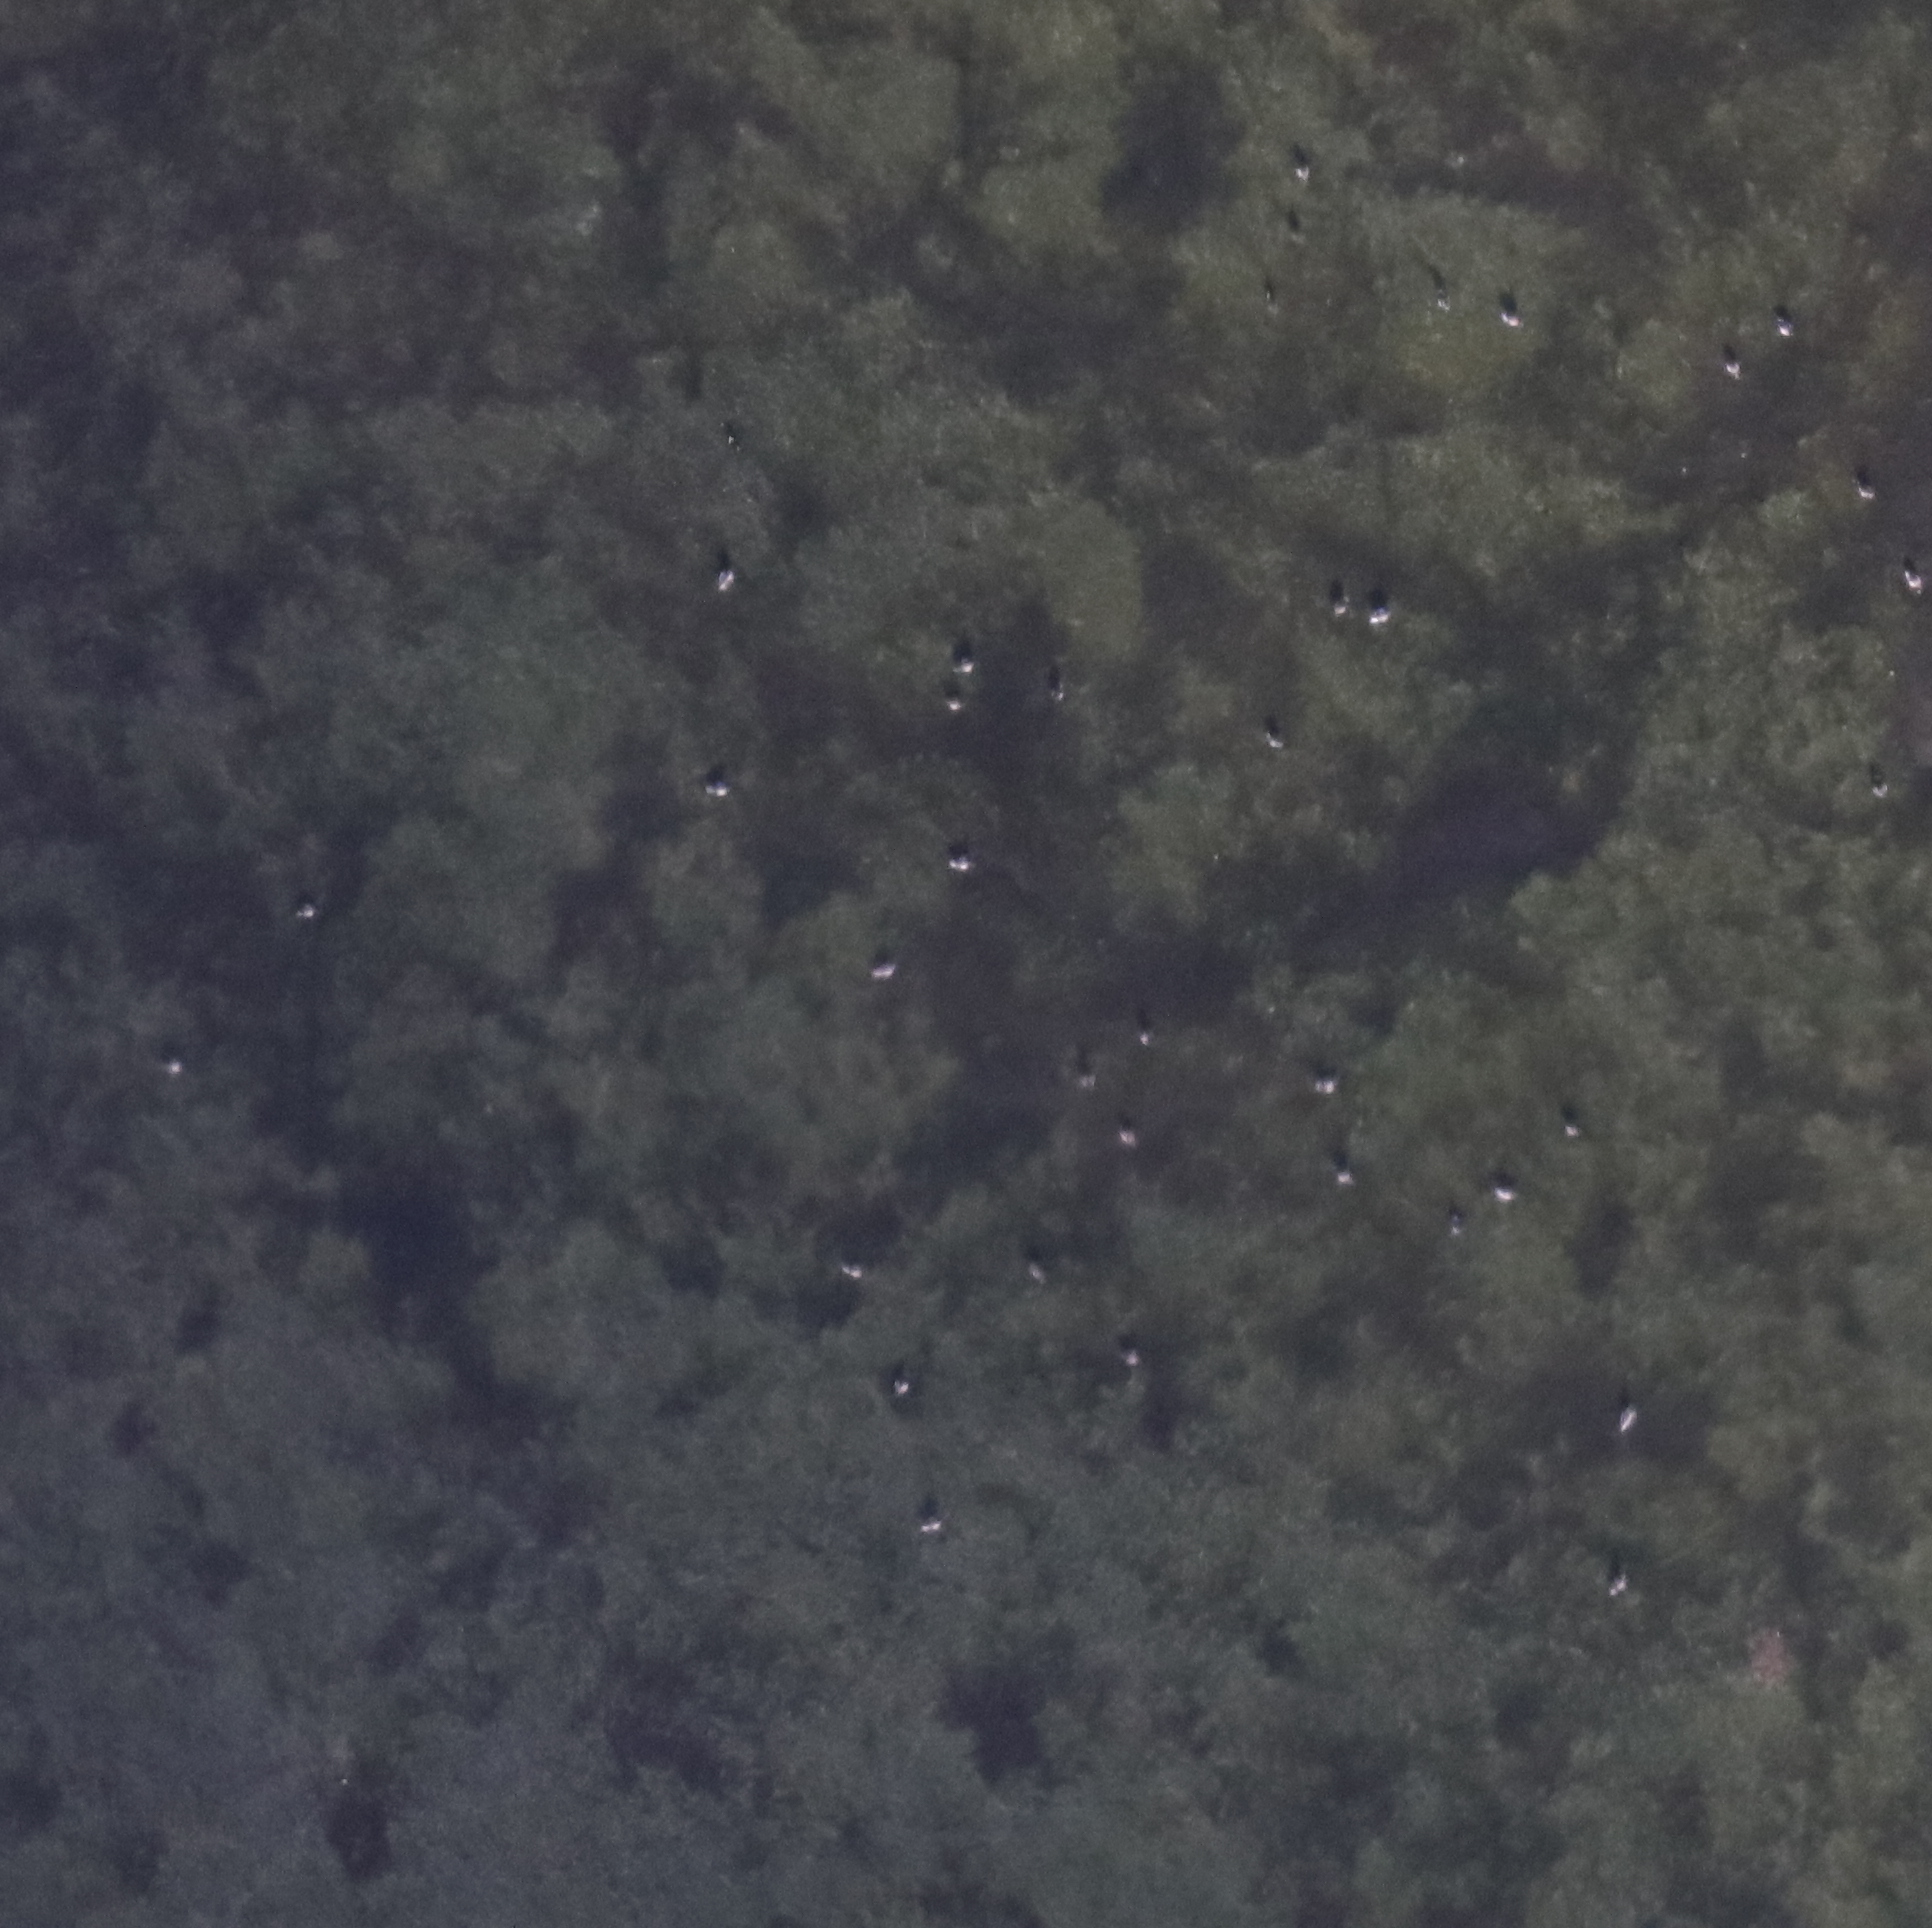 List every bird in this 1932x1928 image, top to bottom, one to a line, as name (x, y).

brant (1302, 171)
brant (1295, 234)
brant (1282, 303)
brant (1440, 309)
brant (1508, 320)
brant (1780, 325)
brant (1737, 366)
brant (732, 439)
brant (1862, 491)
brant (1915, 573)
brant (723, 583)
brant (1344, 605)
brant (1384, 618)
brant (959, 666)
brant (1057, 693)
brant (959, 707)
brant (1280, 744)
brant (1880, 781)
brant (719, 793)
brant (966, 866)
brant (308, 917)
brant (887, 961)
brant (1151, 1035)
brant (175, 1065)
brant (1080, 1080)
brant (1317, 1090)
brant (1580, 1130)
brant (1132, 1146)
brant (1340, 1168)
brant (1503, 1186)
brant (1450, 1219)
brant (1035, 1266)
brant (849, 1272)
brant (1132, 1362)
brant (901, 1386)
brant (1626, 1429)
brant (935, 1521)
brant (1622, 1580)